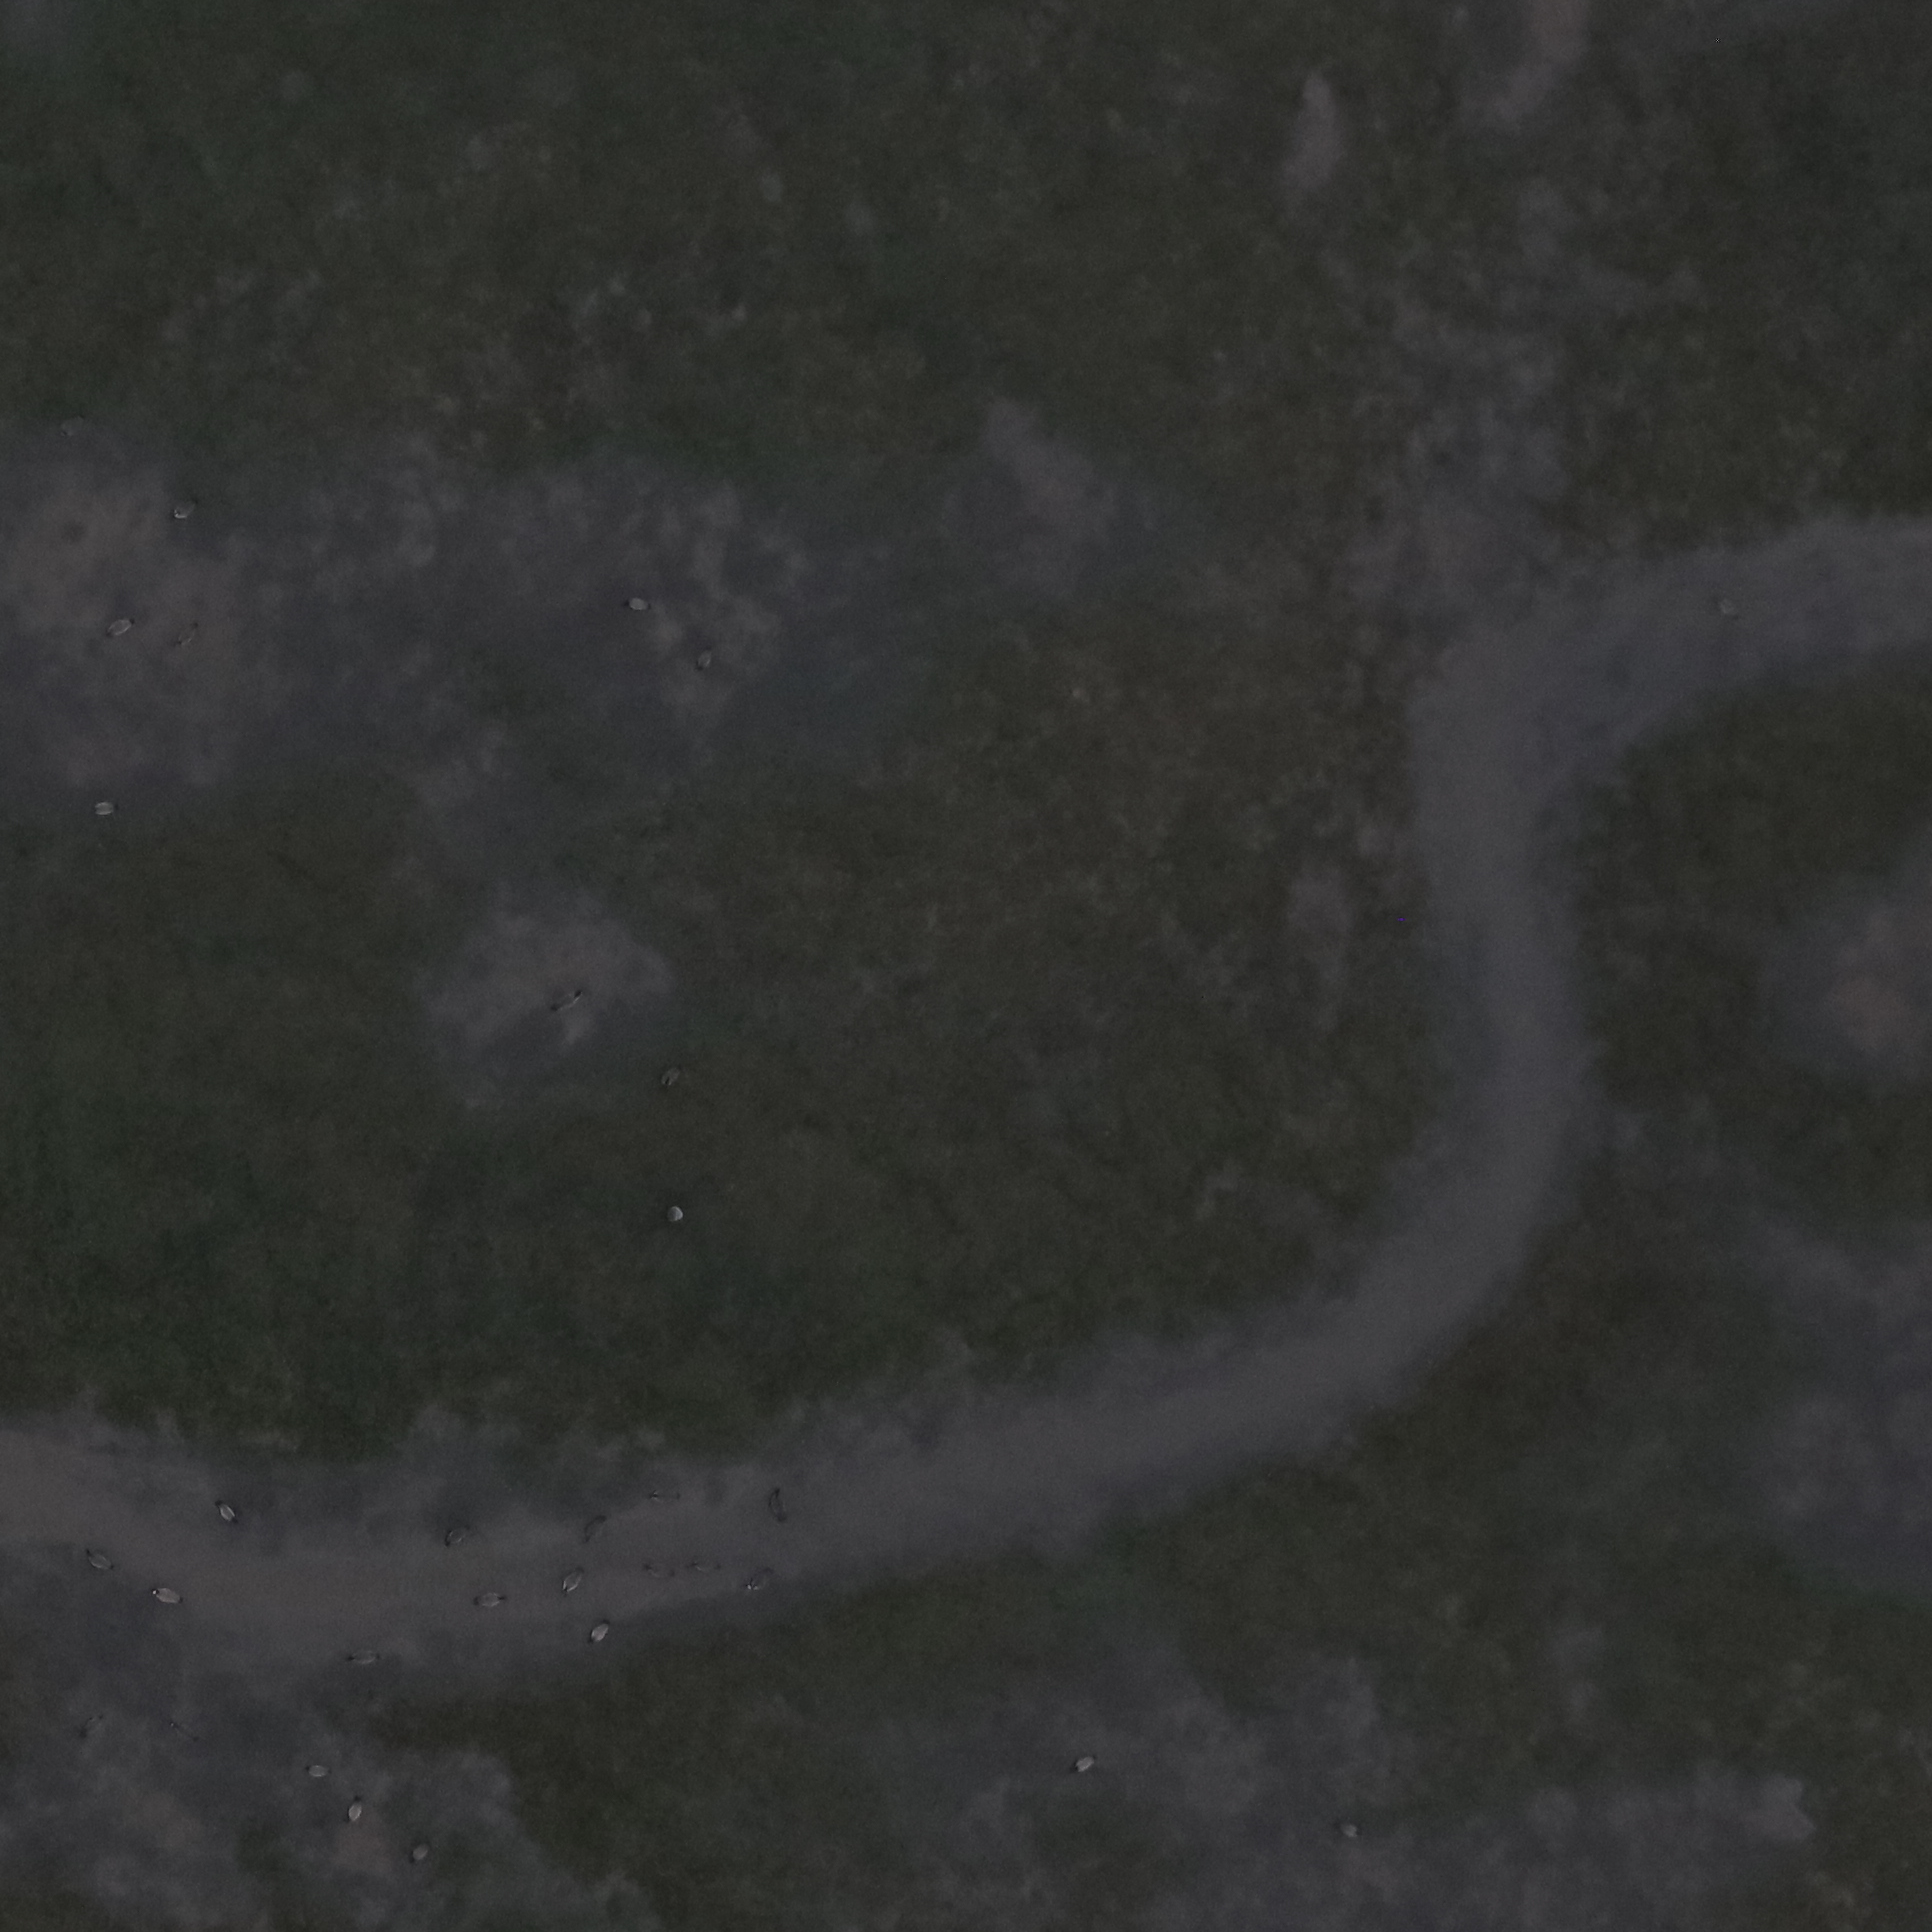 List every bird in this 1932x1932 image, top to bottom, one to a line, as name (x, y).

Canada goose (74, 425)
Canada goose (185, 508)
Canada goose (639, 603)
Canada goose (1729, 608)
Canada goose (119, 628)
Canada goose (185, 633)
Canada goose (701, 657)
Canada goose (106, 809)
Canada goose (564, 1003)
Canada goose (674, 1078)
Canada goose (657, 1493)
Canada goose (776, 1497)
Canada goose (223, 1515)
Canada goose (593, 1528)
Canada goose (455, 1540)
Canada goose (101, 1558)
Canada goose (709, 1567)
Canada goose (670, 1572)
Canada goose (758, 1579)
Canada goose (572, 1583)
Canada goose (166, 1595)
Canada goose (495, 1601)
Canada goose (598, 1631)
Canada goose (364, 1657)
Canada goose (92, 1724)
Canada goose (186, 1729)
Canada goose (1086, 1766)
Canada goose (318, 1771)
Canada goose (354, 1812)
Canada goose (1346, 1830)
Canada goose (419, 1853)